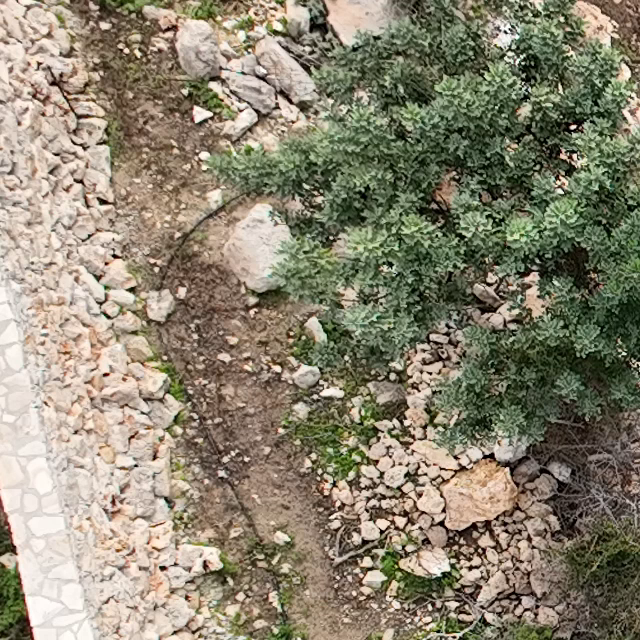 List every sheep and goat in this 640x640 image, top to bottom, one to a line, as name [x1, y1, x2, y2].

None